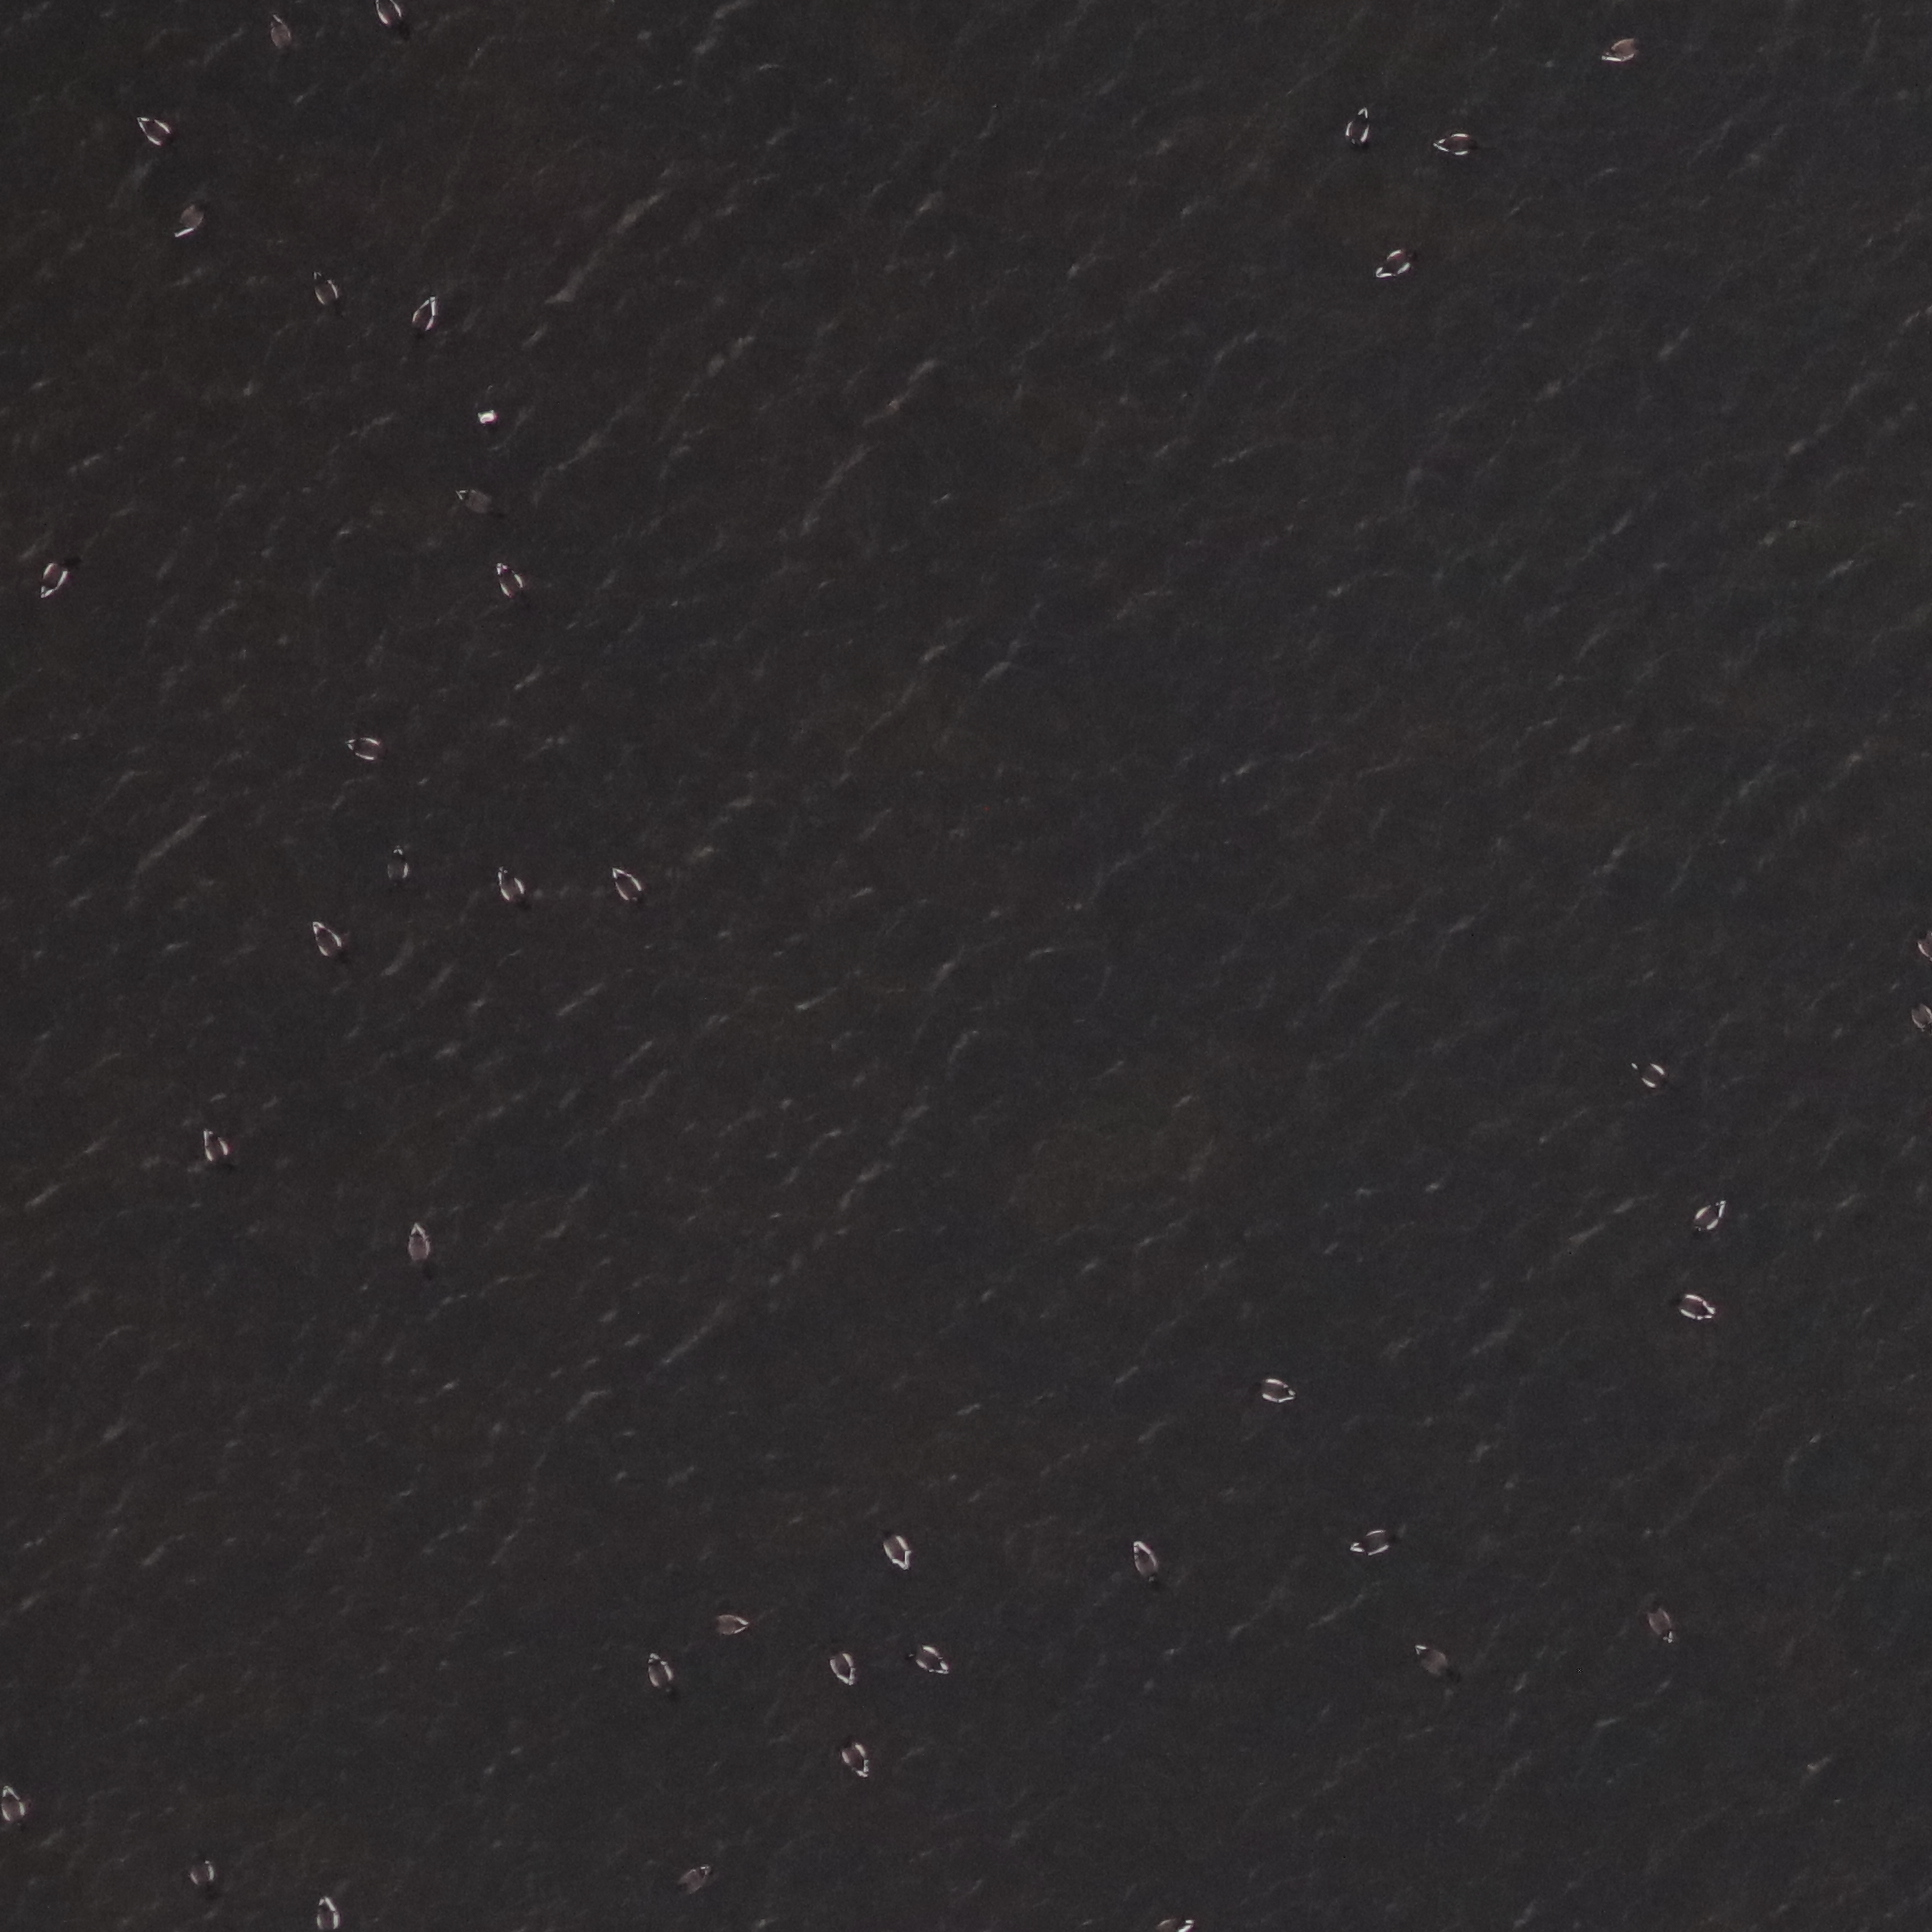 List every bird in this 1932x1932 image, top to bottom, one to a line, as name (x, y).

brant (387, 14)
brant (279, 35)
brant (1622, 50)
brant (1358, 129)
brant (156, 131)
brant (1457, 143)
brant (189, 218)
brant (1395, 263)
brant (325, 292)
brant (425, 316)
brant (489, 414)
brant (477, 501)
brant (53, 577)
brant (510, 583)
brant (367, 748)
brant (398, 865)
brant (627, 887)
brant (512, 889)
brant (328, 941)
brant (1923, 1018)
brant (1651, 1075)
brant (214, 1147)
brant (1708, 1216)
brant (420, 1245)
brant (1695, 1307)
brant (1274, 1390)
brant (1376, 1542)
brant (895, 1548)
brant (1146, 1563)
brant (1660, 1621)
brant (730, 1622)
brant (930, 1659)
brant (1434, 1662)
brant (842, 1665)
brant (660, 1673)
brant (855, 1757)
brant (10, 1807)
brant (201, 1874)
brant (693, 1881)
brant (327, 1918)
brant (1175, 1930)